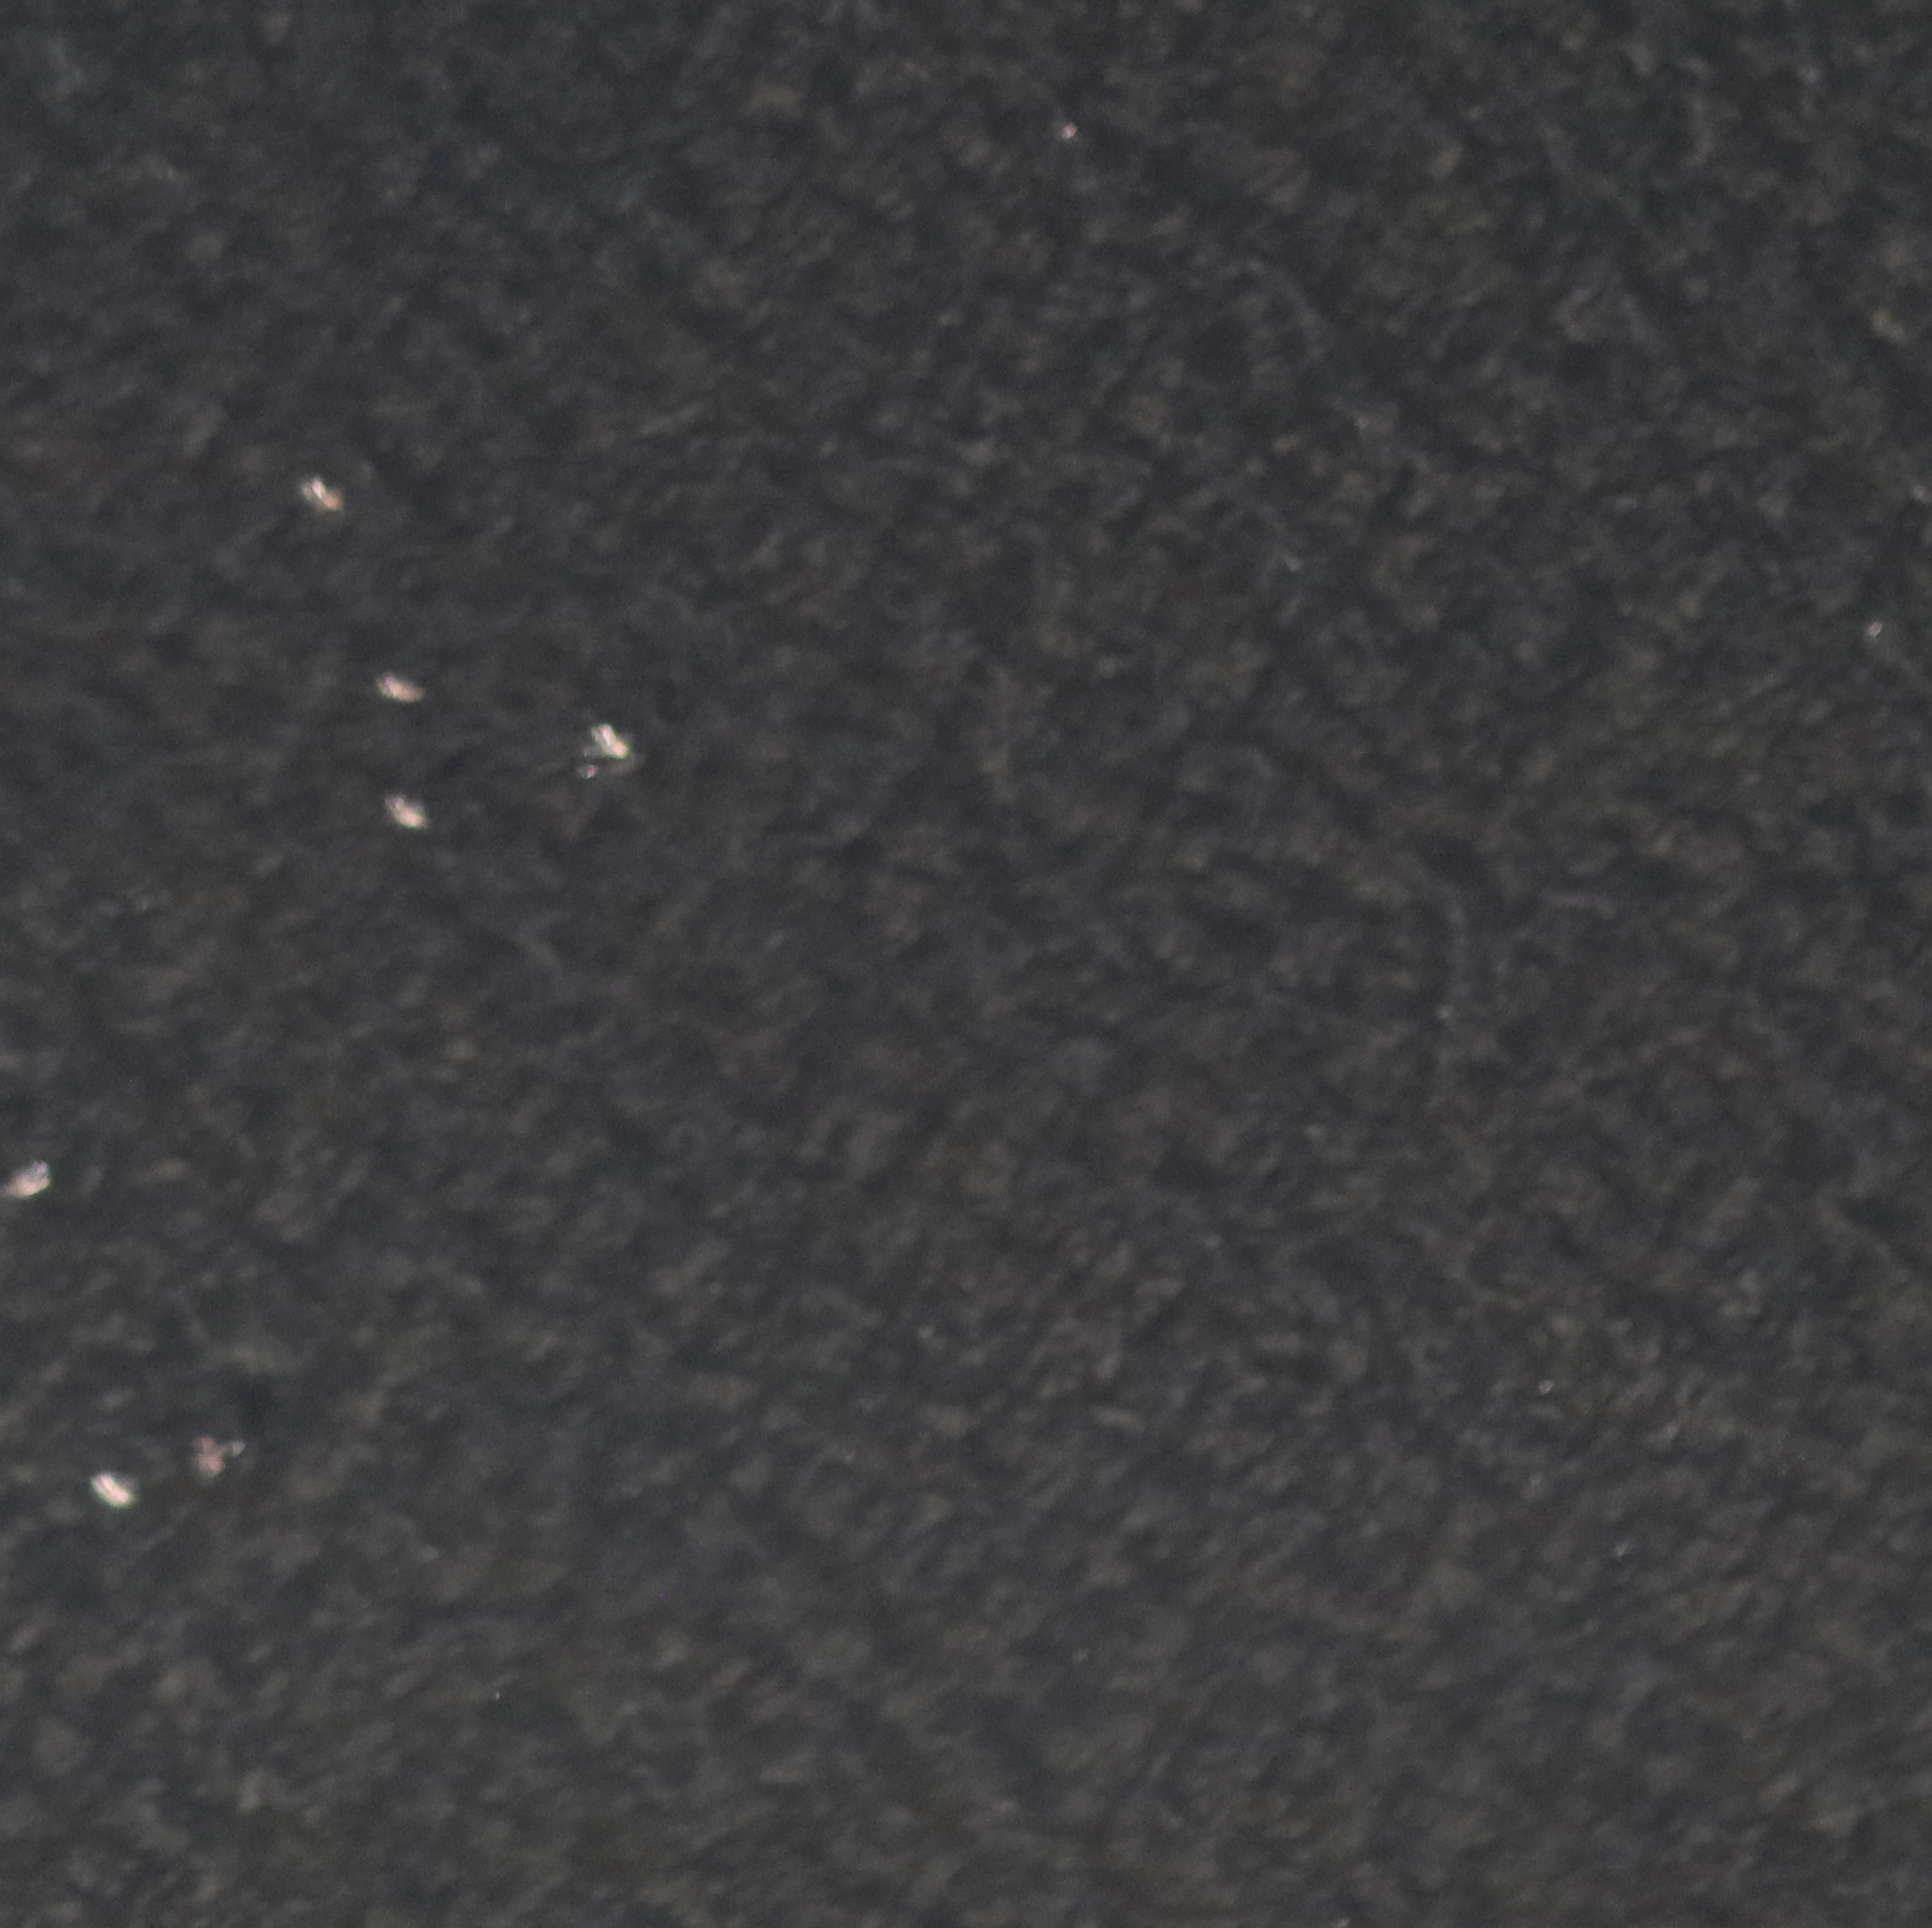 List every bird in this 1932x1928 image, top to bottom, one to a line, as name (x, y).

brant (327, 499)
brant (402, 689)
brant (617, 749)
brant (413, 814)
brant (31, 1176)
brant (218, 1455)
brant (118, 1493)